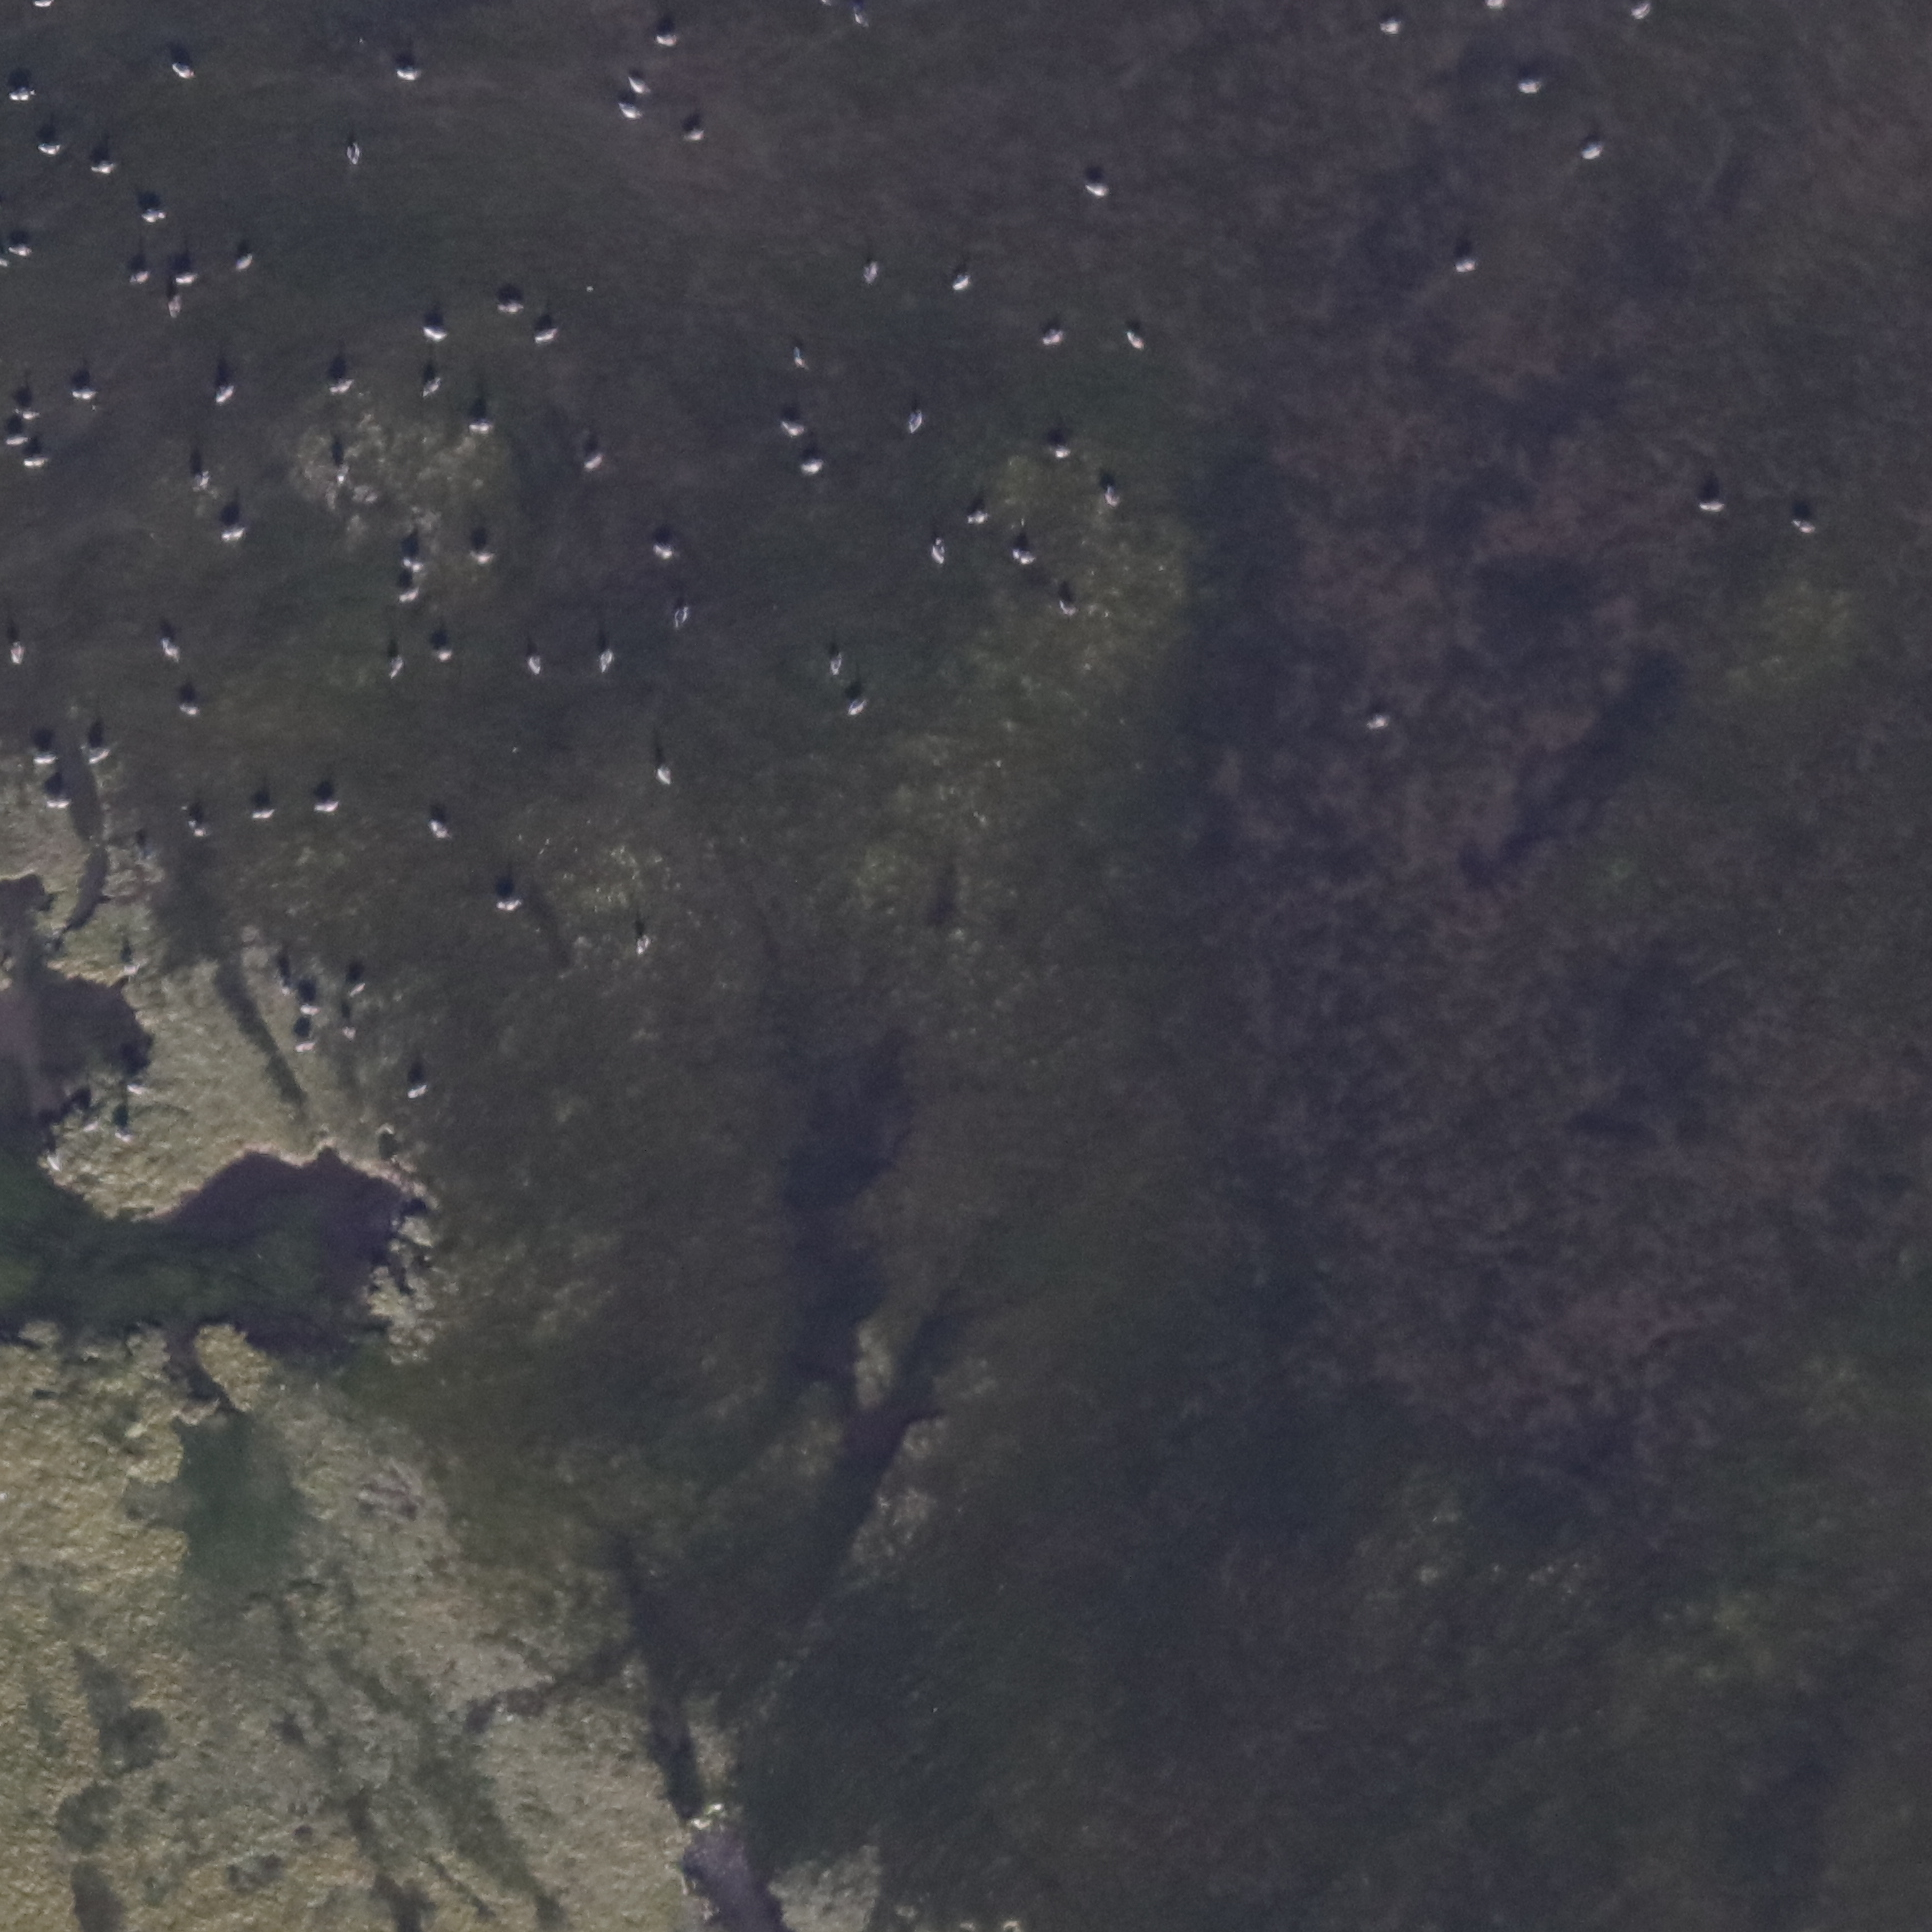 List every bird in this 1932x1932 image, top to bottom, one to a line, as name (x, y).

brant (50, 1)
brant (1648, 9)
brant (867, 20)
brant (1399, 23)
brant (665, 39)
brant (188, 69)
brant (407, 75)
brant (1531, 80)
brant (638, 92)
brant (26, 94)
brant (632, 108)
brant (698, 132)
brant (1594, 148)
brant (58, 152)
brant (358, 159)
brant (100, 165)
brant (1095, 193)
brant (154, 224)
brant (3, 250)
brant (19, 252)
brant (249, 263)
brant (1468, 265)
brant (877, 275)
brant (191, 277)
brant (152, 278)
brant (959, 284)
brant (512, 305)
brant (179, 308)
brant (446, 325)
brant (1051, 332)
brant (547, 334)
brant (1139, 337)
brant (803, 357)
brant (356, 378)
brant (444, 384)
brant (91, 393)
brant (225, 395)
brant (38, 409)
brant (791, 422)
brant (490, 424)
brant (916, 424)
brant (18, 437)
brant (1066, 446)
brant (45, 464)
brant (595, 468)
brant (819, 471)
brant (339, 476)
brant (204, 478)
brant (1113, 496)
brant (1713, 506)
brant (982, 525)
brant (1807, 525)
brant (241, 527)
brant (665, 541)
brant (1023, 553)
brant (939, 558)
brant (414, 562)
brant (479, 564)
brant (416, 593)
brant (1072, 602)
brant (688, 614)
brant (172, 649)
brant (840, 653)
brant (19, 658)
brant (445, 658)
brant (544, 659)
brant (598, 666)
brant (396, 671)
brant (190, 703)
brant (857, 708)
brant (1376, 725)
brant (102, 753)
brant (49, 756)
brant (670, 766)
brant (63, 795)
brant (321, 802)
brant (262, 816)
brant (200, 828)
brant (450, 835)
brant (515, 912)
brant (640, 950)
brant (354, 993)
brant (310, 1007)
brant (346, 1033)
brant (304, 1046)
brant (419, 1089)
brant (138, 1093)
brant (88, 1123)
brant (122, 1139)
brant (47, 1160)